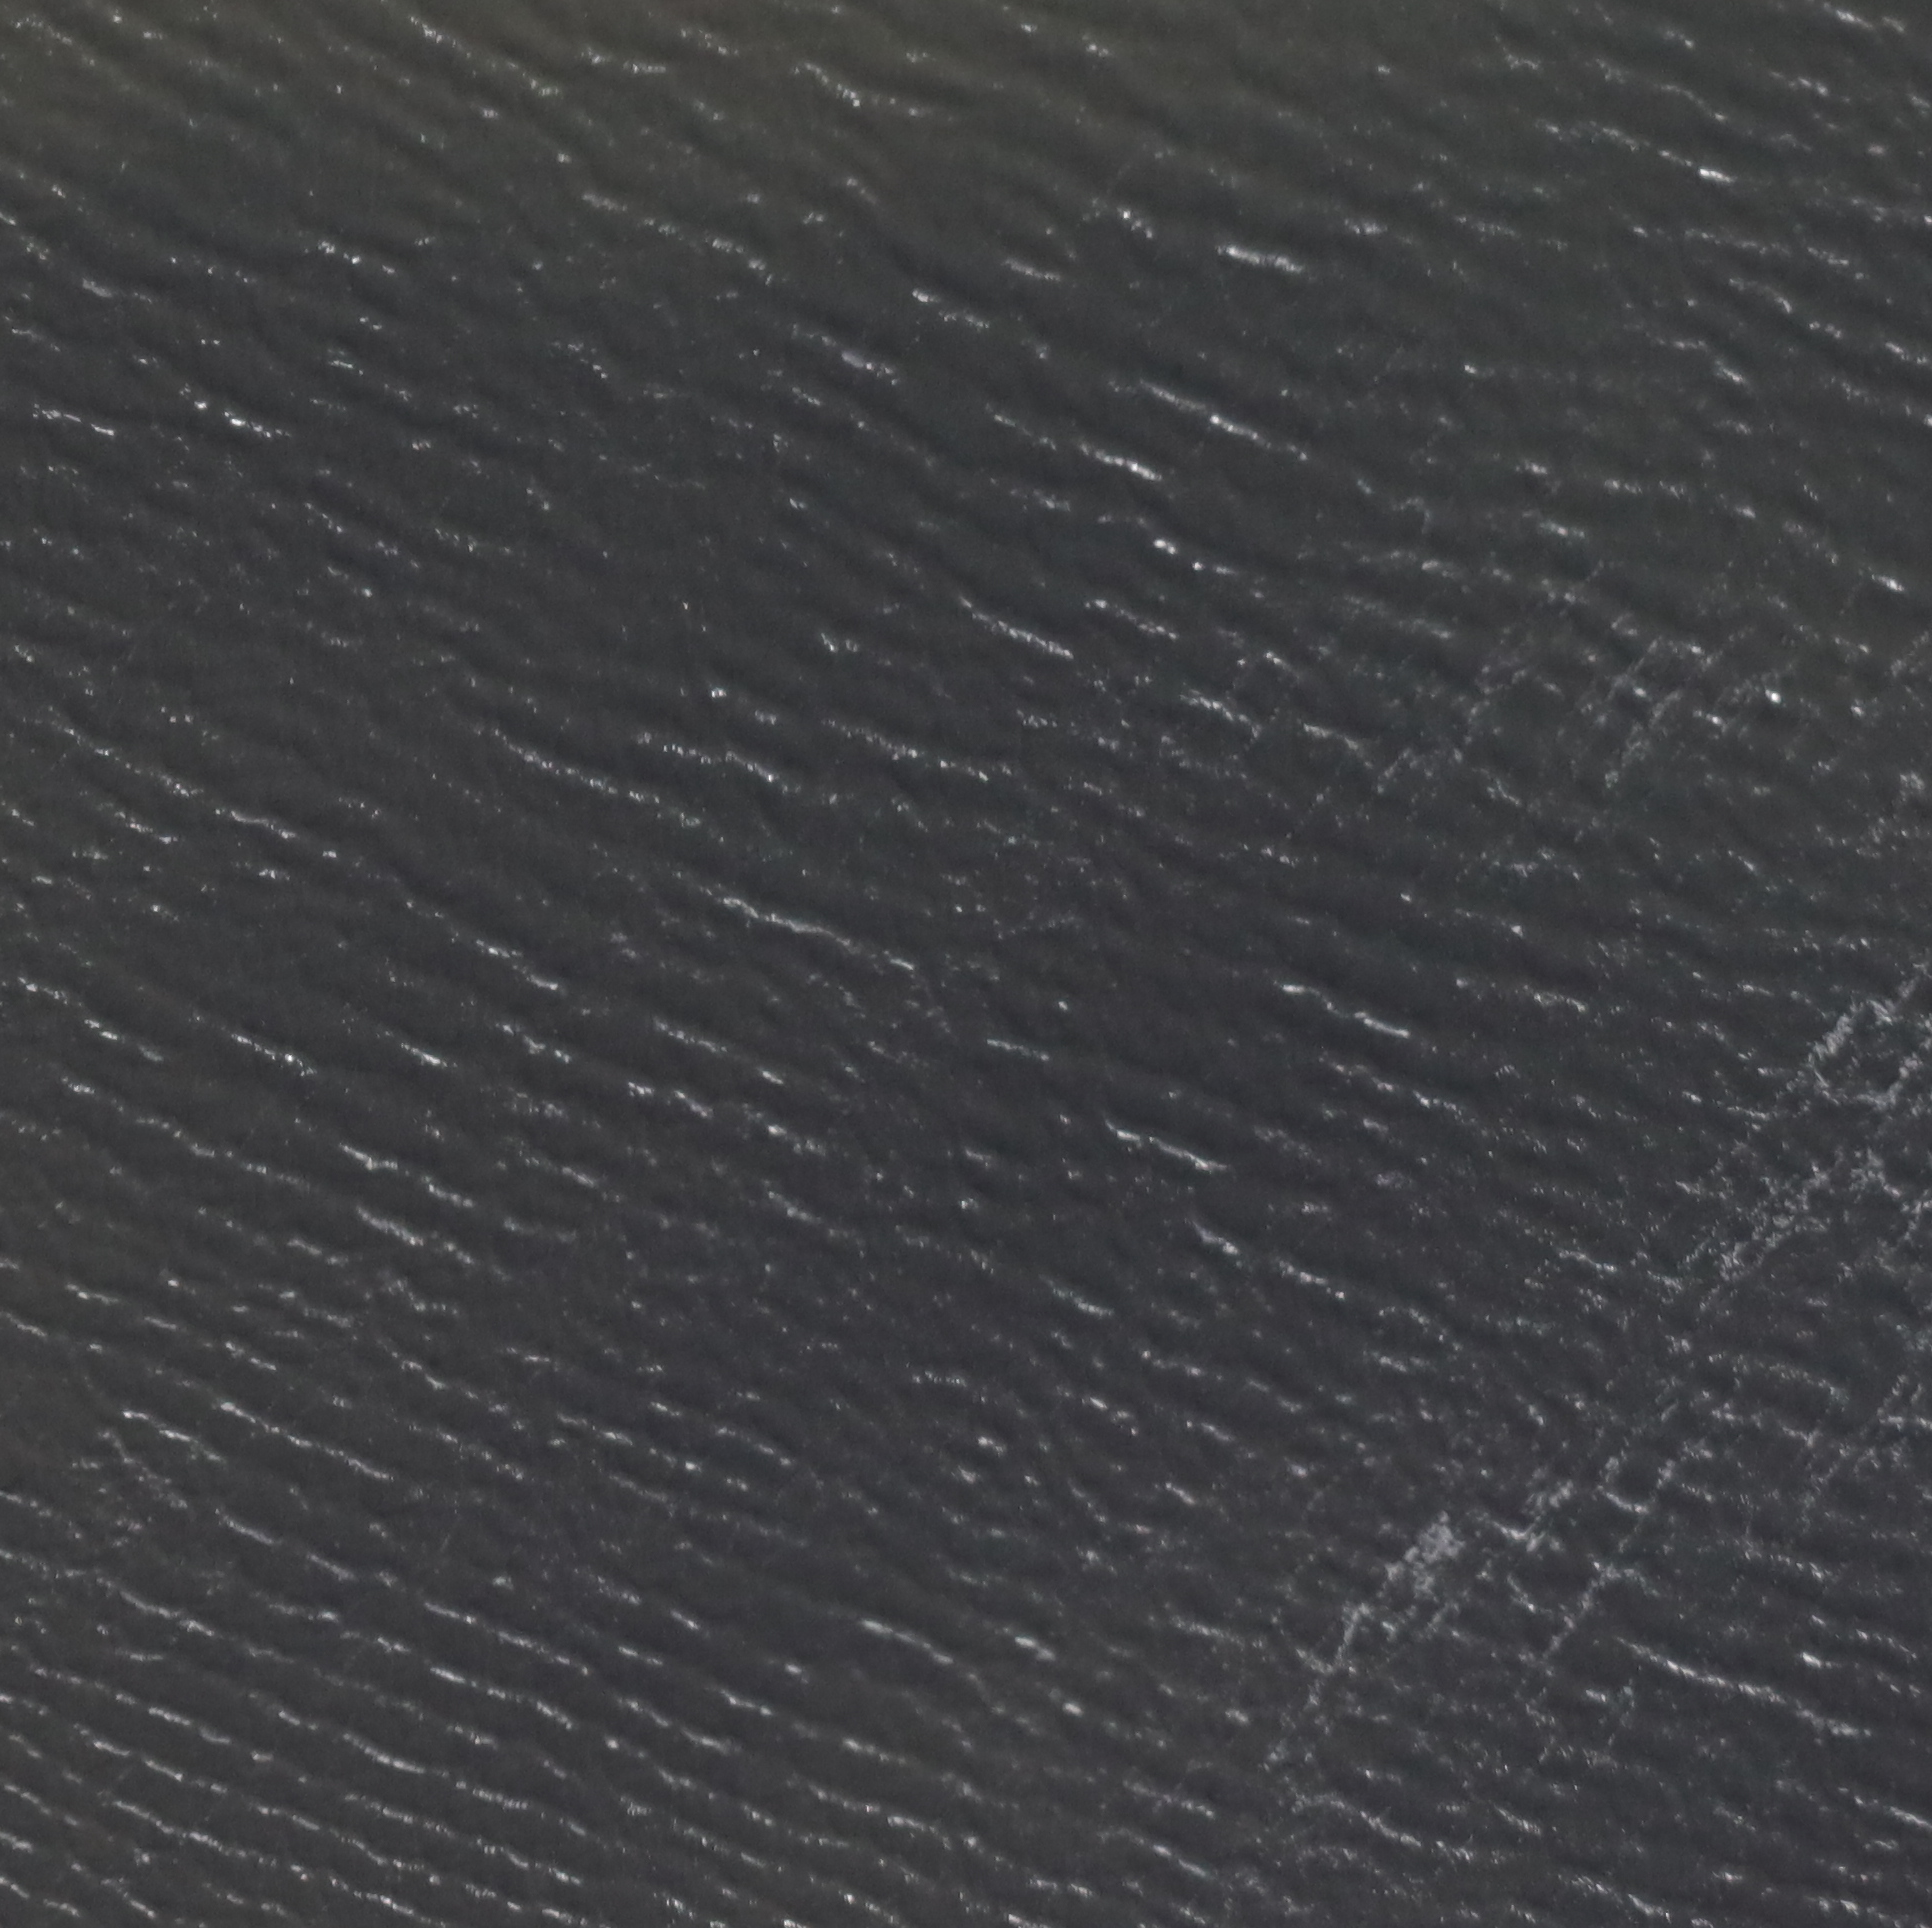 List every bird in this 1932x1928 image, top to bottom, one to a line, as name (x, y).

None